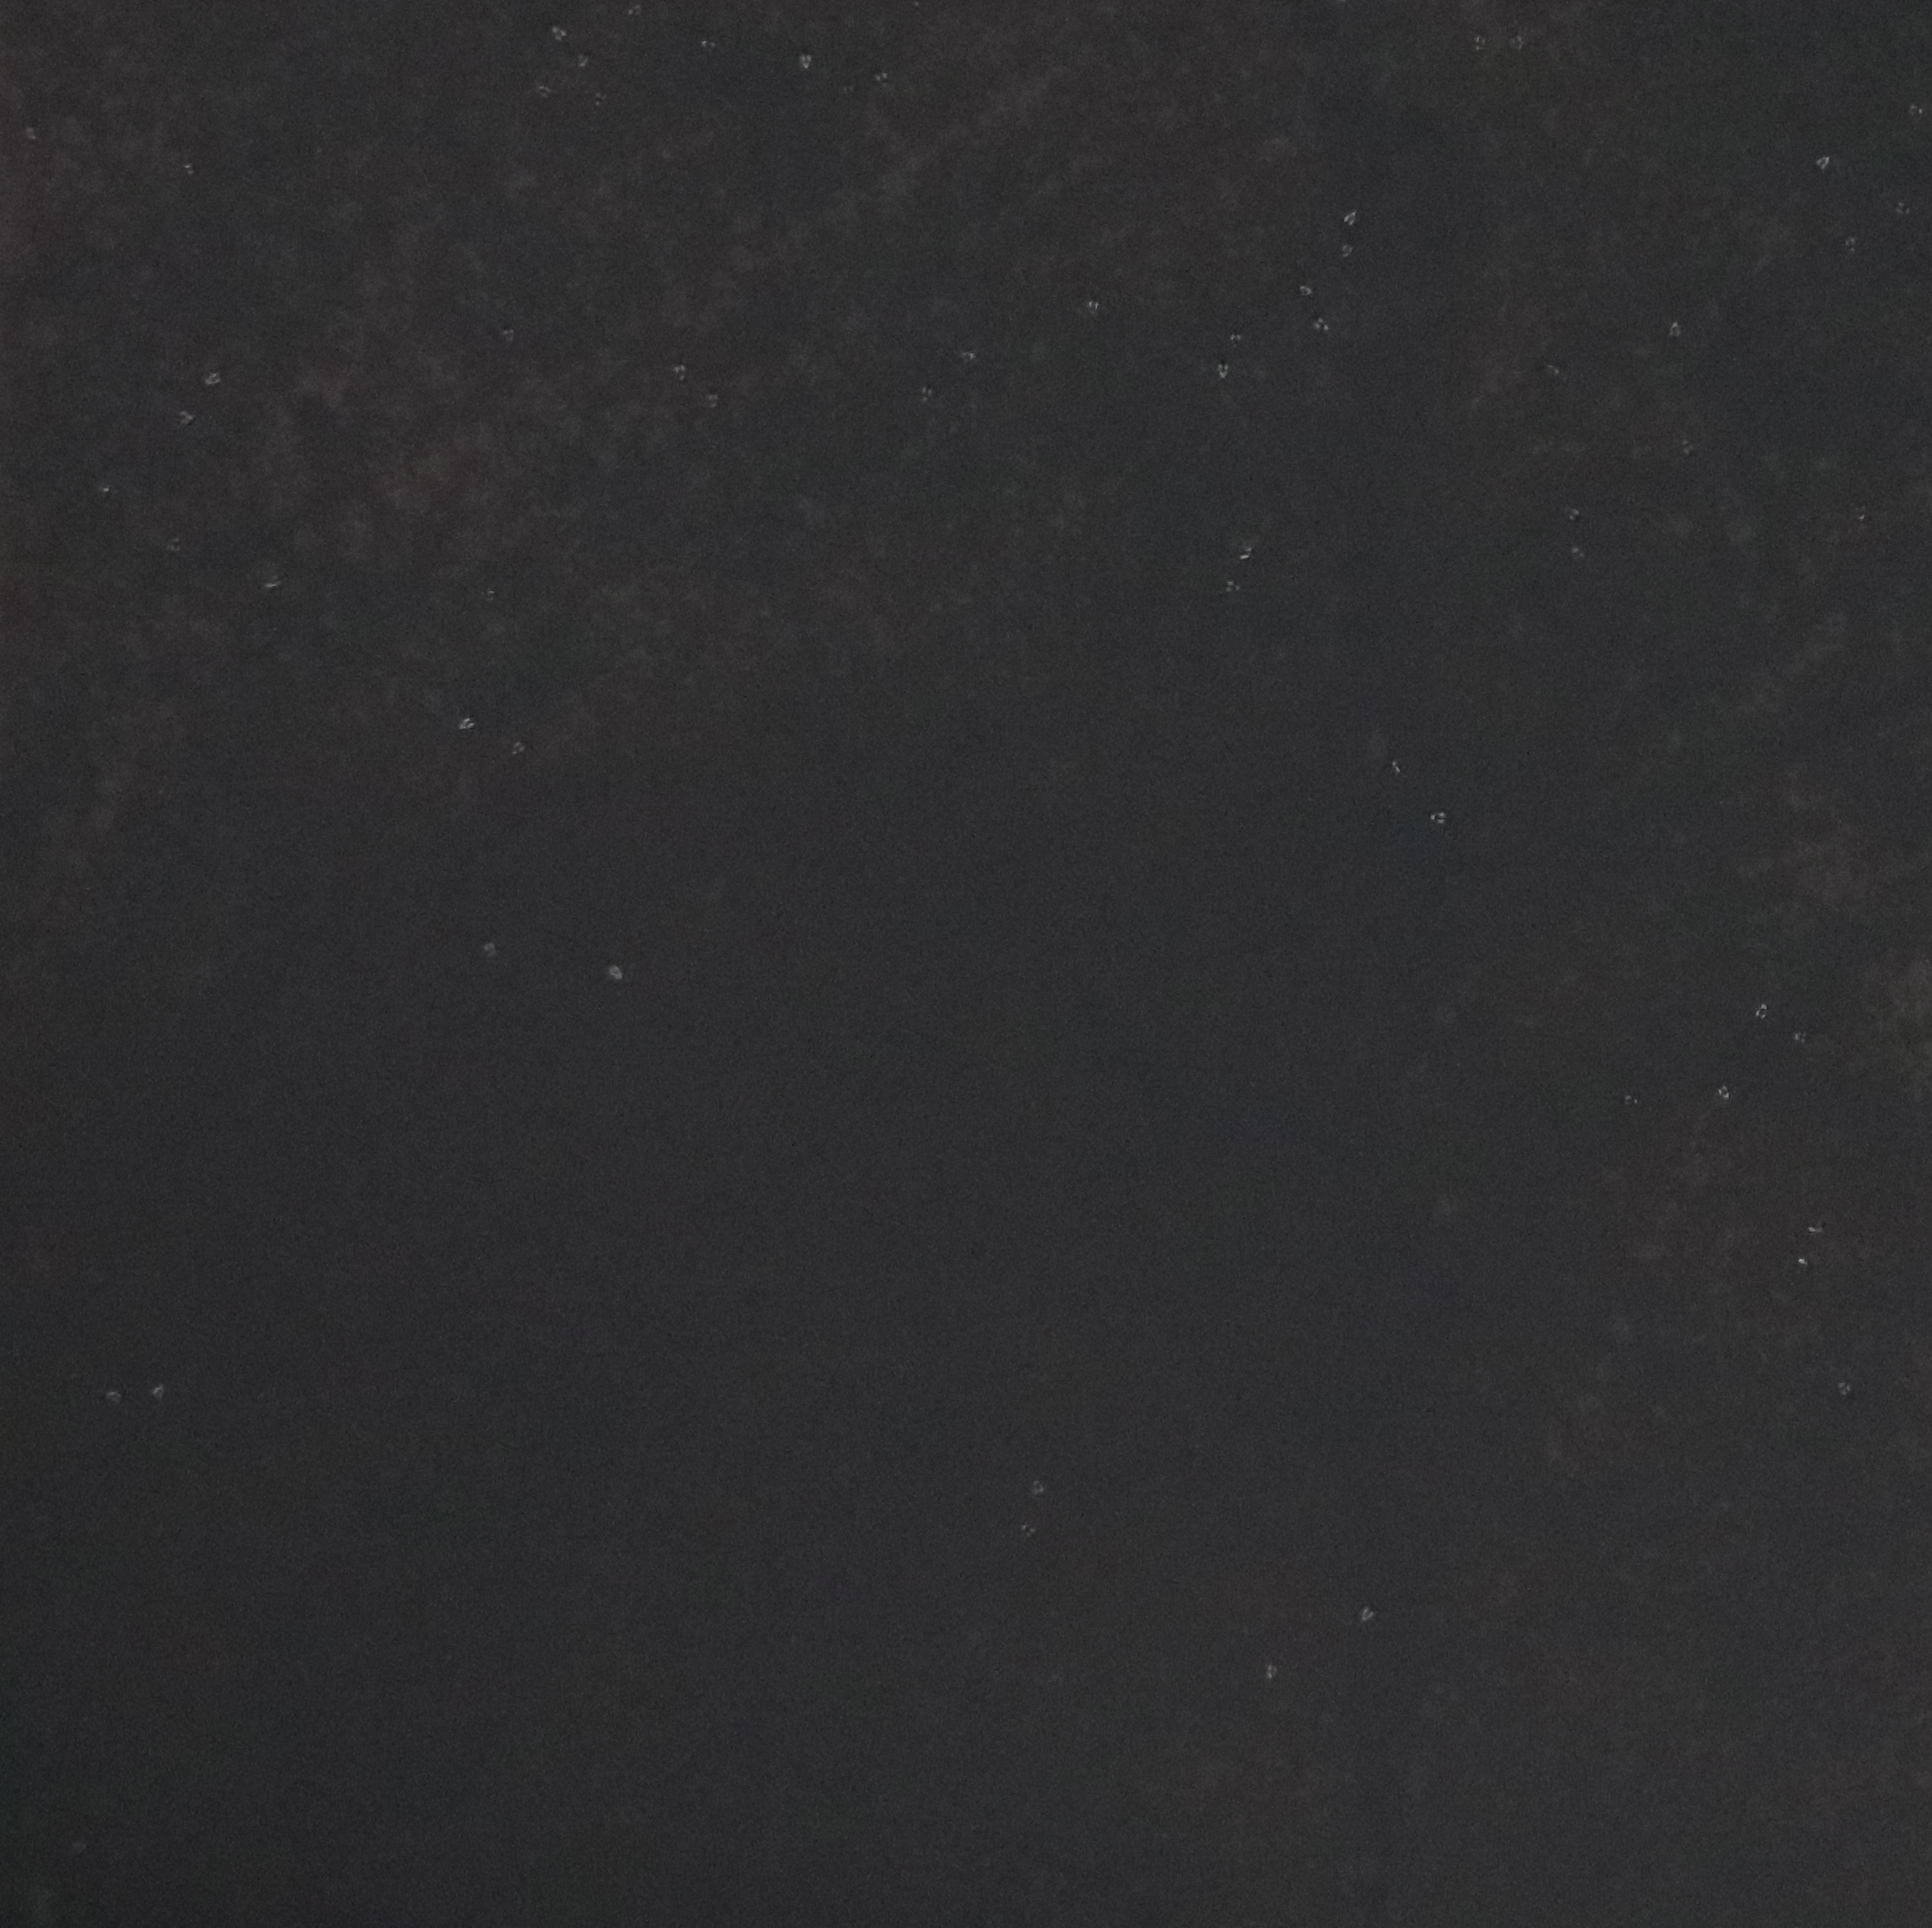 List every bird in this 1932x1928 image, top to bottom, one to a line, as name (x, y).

brant (638, 13)
brant (569, 37)
brant (704, 46)
brant (1484, 46)
brant (1521, 48)
brant (804, 57)
brant (592, 59)
brant (889, 78)
brant (857, 87)
brant (603, 96)
brant (542, 98)
brant (1918, 108)
brant (27, 127)
brant (1823, 161)
brant (195, 168)
brant (1903, 204)
brant (1341, 218)
brant (1850, 248)
brant (1354, 250)
brant (1308, 286)
brant (1096, 309)
brant (1676, 329)
brant (1326, 331)
brant (510, 332)
brant (1239, 338)
brant (966, 364)
brant (1226, 367)
brant (684, 371)
brant (1552, 371)
brant (213, 373)
brant (922, 396)
brant (721, 399)
brant (188, 410)
brant (1693, 449)
brant (103, 488)
brant (1861, 517)
brant (1577, 520)
brant (181, 546)
brant (1239, 549)
brant (1579, 560)
brant (277, 578)
brant (1227, 582)
brant (491, 589)
brant (464, 720)
brant (524, 744)
brant (1393, 765)
brant (1432, 821)
brant (493, 955)
brant (615, 973)
brant (1771, 1012)
brant (1809, 1040)
brant (1638, 1092)
brant (1727, 1093)
brant (1818, 1227)
brant (1803, 1263)
brant (1842, 1388)
brant (165, 1391)
brant (116, 1397)
brant (1034, 1495)
brant (1033, 1528)
brant (1367, 1612)
brant (1271, 1672)